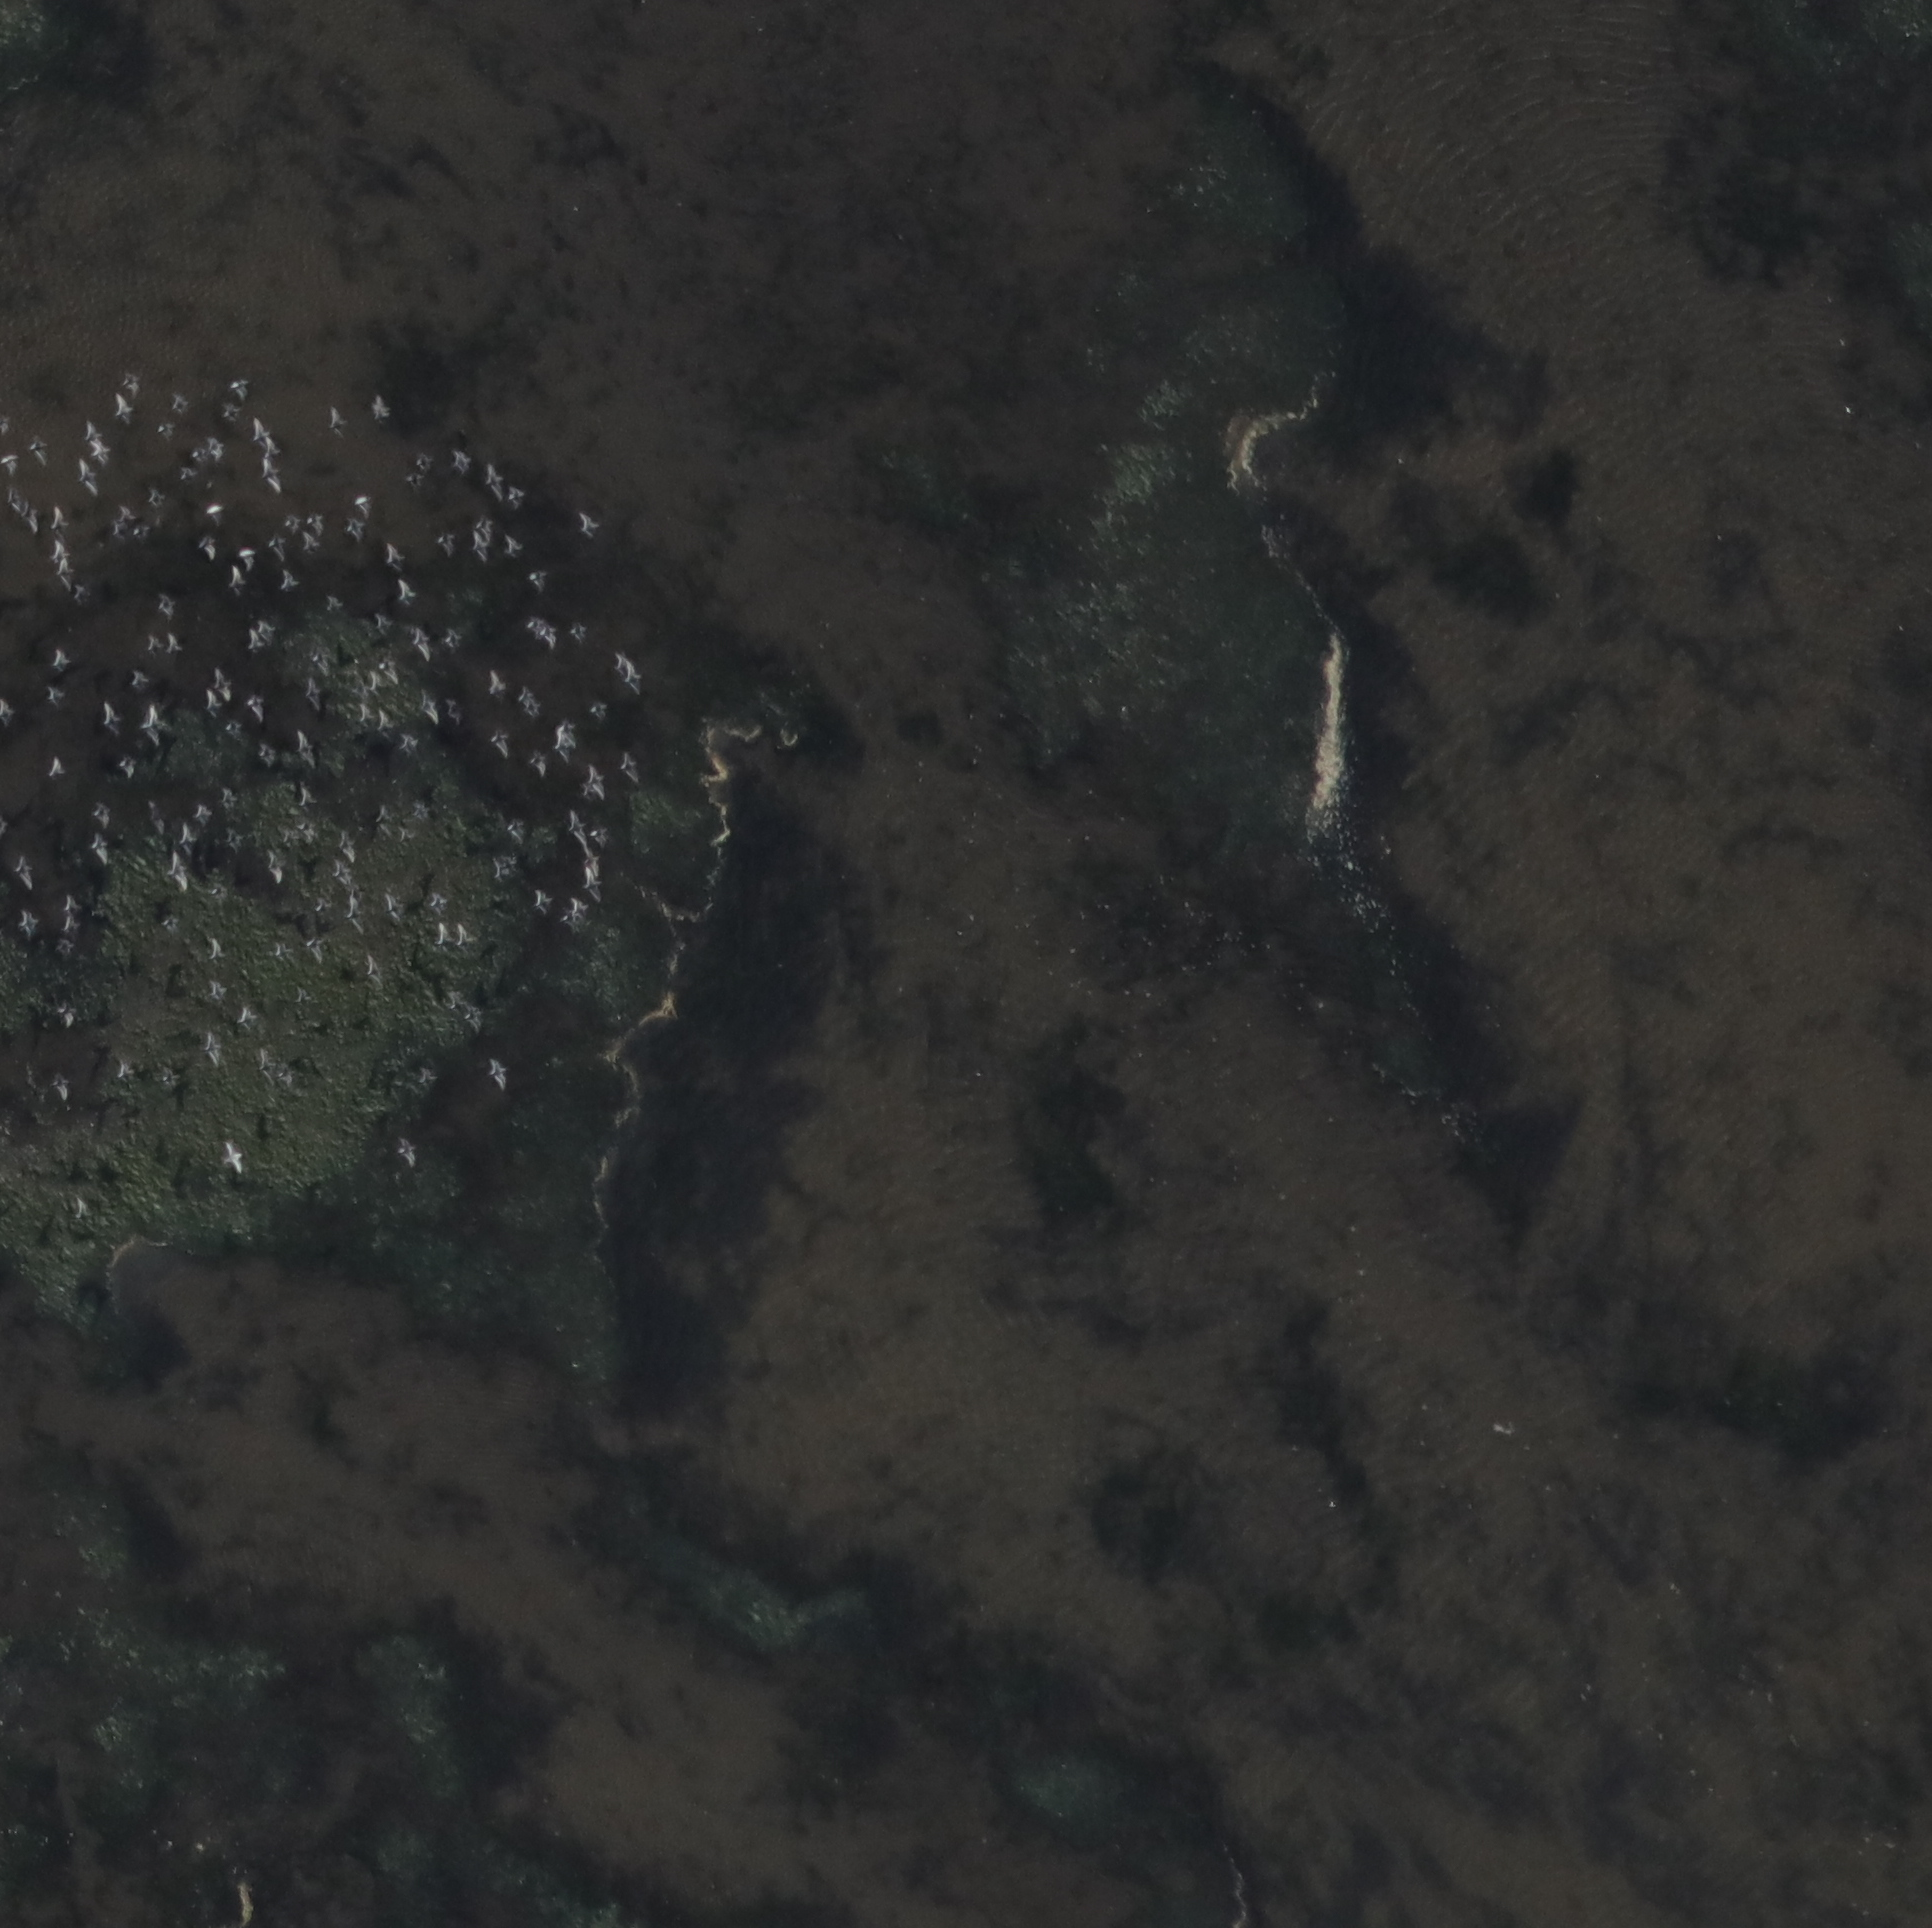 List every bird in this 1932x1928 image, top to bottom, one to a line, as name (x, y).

other bird (135, 381)
other bird (239, 390)
other bird (184, 404)
other bird (128, 411)
other bird (379, 411)
other bird (230, 412)
other bird (330, 423)
other bird (2, 425)
other bird (168, 428)
other bird (260, 431)
other bird (94, 434)
other bird (39, 447)
other bird (100, 447)
other bird (216, 448)
other bird (270, 449)
other bird (201, 455)
other bird (9, 461)
other bird (462, 461)
other bird (424, 462)
other bird (91, 474)
other bird (190, 474)
other bird (272, 474)
other bird (413, 479)
other bird (495, 479)
other bird (515, 495)
other bird (14, 498)
other bird (156, 498)
other bird (360, 500)
other bird (127, 514)
other bird (218, 515)
other bird (31, 517)
other bird (62, 520)
other bird (315, 520)
other bird (293, 523)
other bird (588, 526)
other bird (355, 527)
other bird (121, 528)
other bird (484, 528)
other bird (144, 533)
other bird (310, 542)
other bird (445, 543)
other bird (280, 546)
other bird (476, 546)
other bird (512, 546)
other bird (210, 548)
other bird (62, 554)
other bird (248, 557)
other bird (392, 558)
other bird (65, 575)
other bird (288, 577)
other bird (534, 577)
other bird (236, 579)
other bird (81, 589)
other bird (406, 594)
other bird (164, 604)
other bird (334, 605)
other bird (382, 623)
other bird (537, 629)
other bird (270, 631)
other bird (579, 631)
other bird (550, 634)
other bird (450, 637)
other bird (421, 641)
other bird (257, 642)
other bird (154, 645)
other bird (174, 648)
other bird (319, 660)
other bird (64, 663)
other bird (622, 665)
other bird (387, 667)
other bird (635, 679)
other bird (143, 682)
other bird (223, 686)
other bird (496, 686)
other bird (361, 688)
other bird (373, 688)
other bird (311, 692)
other bird (529, 697)
other bird (56, 698)
other bird (255, 704)
other bird (214, 705)
other bird (428, 707)
other bird (532, 707)
other bird (452, 711)
other bird (598, 711)
other bird (2, 712)
other bird (366, 717)
other bird (386, 722)
other bird (112, 725)
other bird (156, 725)
other bird (231, 725)
other bird (565, 727)
other bird (501, 741)
other bird (408, 743)
other bird (564, 744)
other bird (307, 748)
other bird (267, 751)
other bird (537, 760)
other bird (630, 765)
other bird (129, 767)
other bird (58, 769)
other bird (595, 780)
other bird (303, 793)
other bird (591, 794)
other bird (228, 800)
other bird (206, 811)
other bird (419, 811)
other bird (101, 813)
other bird (159, 816)
other bird (382, 819)
other bird (578, 825)
other bird (308, 830)
other bird (516, 832)
other bird (407, 835)
other bird (291, 837)
other bird (602, 838)
other bird (235, 839)
other bird (188, 843)
other bird (347, 847)
other bird (103, 848)
other bird (511, 860)
other bird (594, 862)
other bird (275, 866)
other bird (22, 868)
other bird (502, 870)
other bird (340, 871)
other bird (179, 873)
other bird (593, 885)
other bird (356, 897)
other bird (539, 901)
other bird (319, 902)
other bird (438, 904)
other bird (579, 907)
other bird (74, 908)
other bird (392, 911)
other bird (355, 919)
other bird (569, 919)
other bird (30, 923)
other bird (169, 923)
other bird (74, 924)
other bird (466, 941)
other bird (442, 943)
other bird (317, 944)
other bird (66, 947)
other bird (218, 949)
other bird (285, 949)
other bird (374, 973)
other bird (218, 992)
other bird (303, 1000)
other bird (456, 1003)
other bird (69, 1011)
other bird (471, 1015)
other bird (248, 1021)
other bird (213, 1048)
other bird (263, 1065)
other bird (125, 1072)
other bird (501, 1073)
other bird (286, 1075)
other bird (171, 1077)
other bird (428, 1079)
other bird (61, 1085)
other bird (408, 1150)
other bird (236, 1158)
other bird (84, 1212)